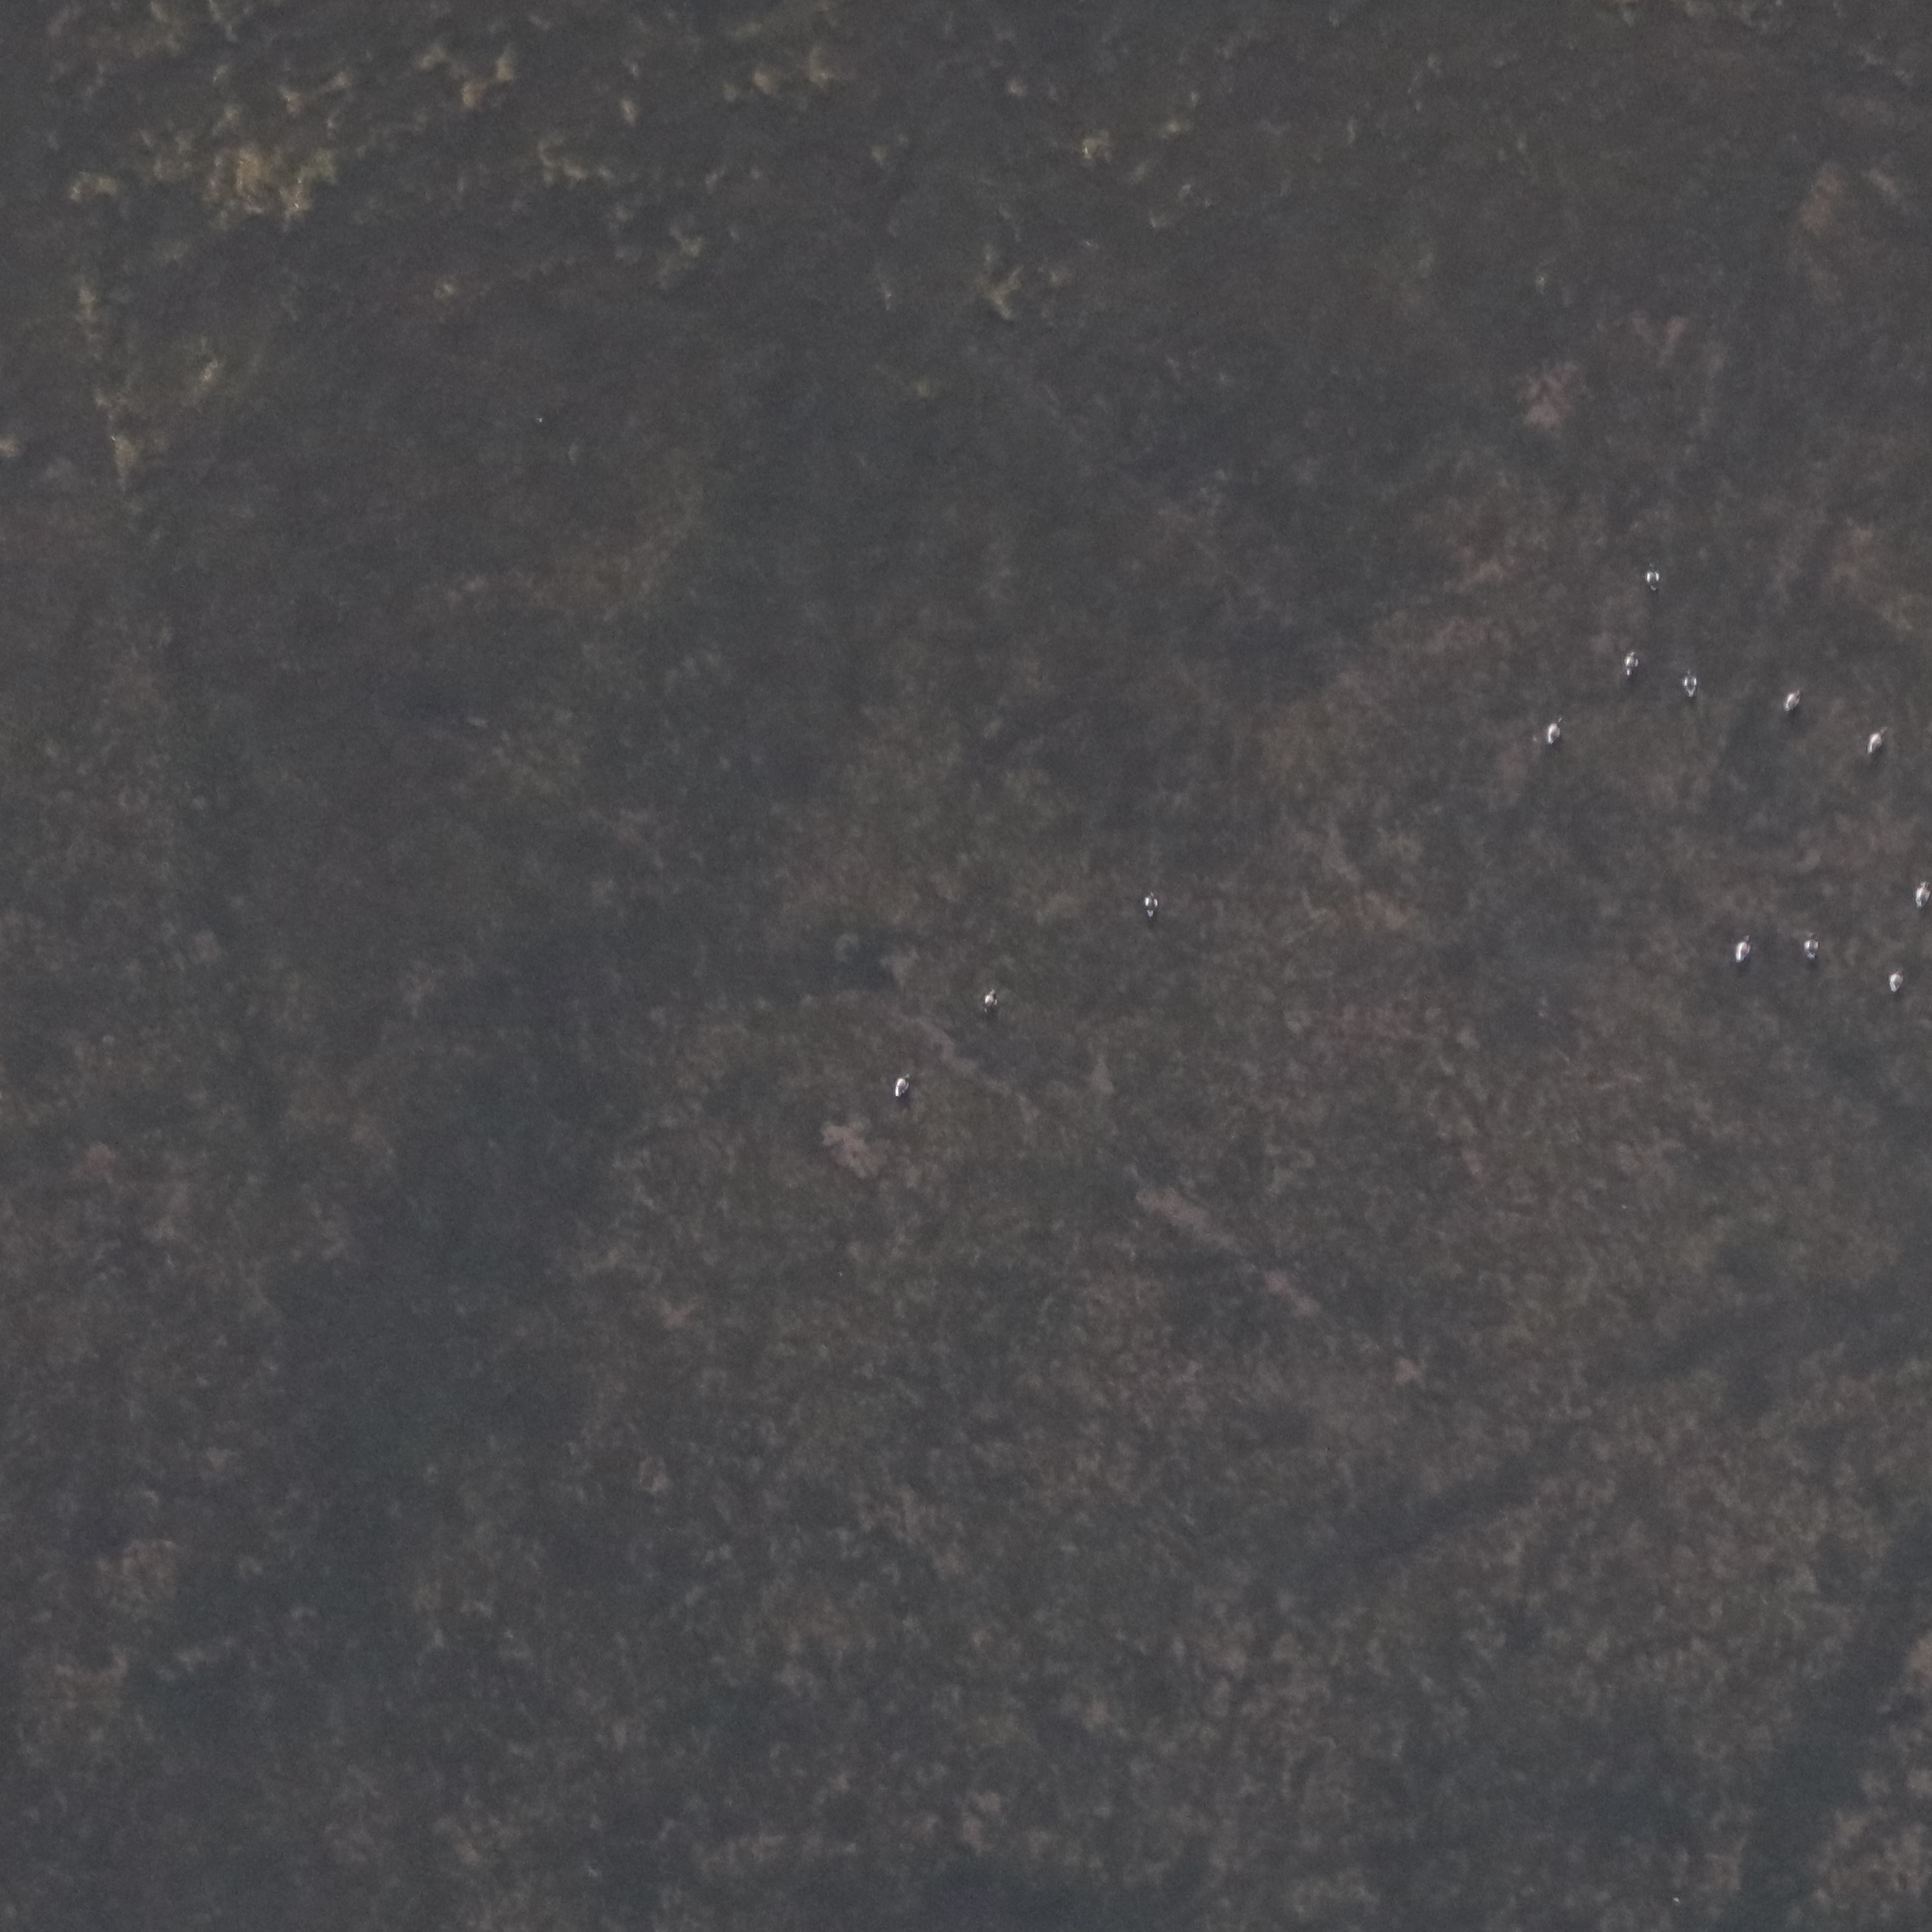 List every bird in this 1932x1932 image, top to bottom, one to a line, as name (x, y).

brant (1656, 578)
brant (1630, 665)
brant (1687, 685)
brant (1789, 699)
brant (1550, 730)
brant (1875, 747)
brant (1921, 894)
brant (1151, 903)
brant (1806, 946)
brant (1741, 947)
brant (1897, 980)
brant (988, 1002)
brant (899, 1085)